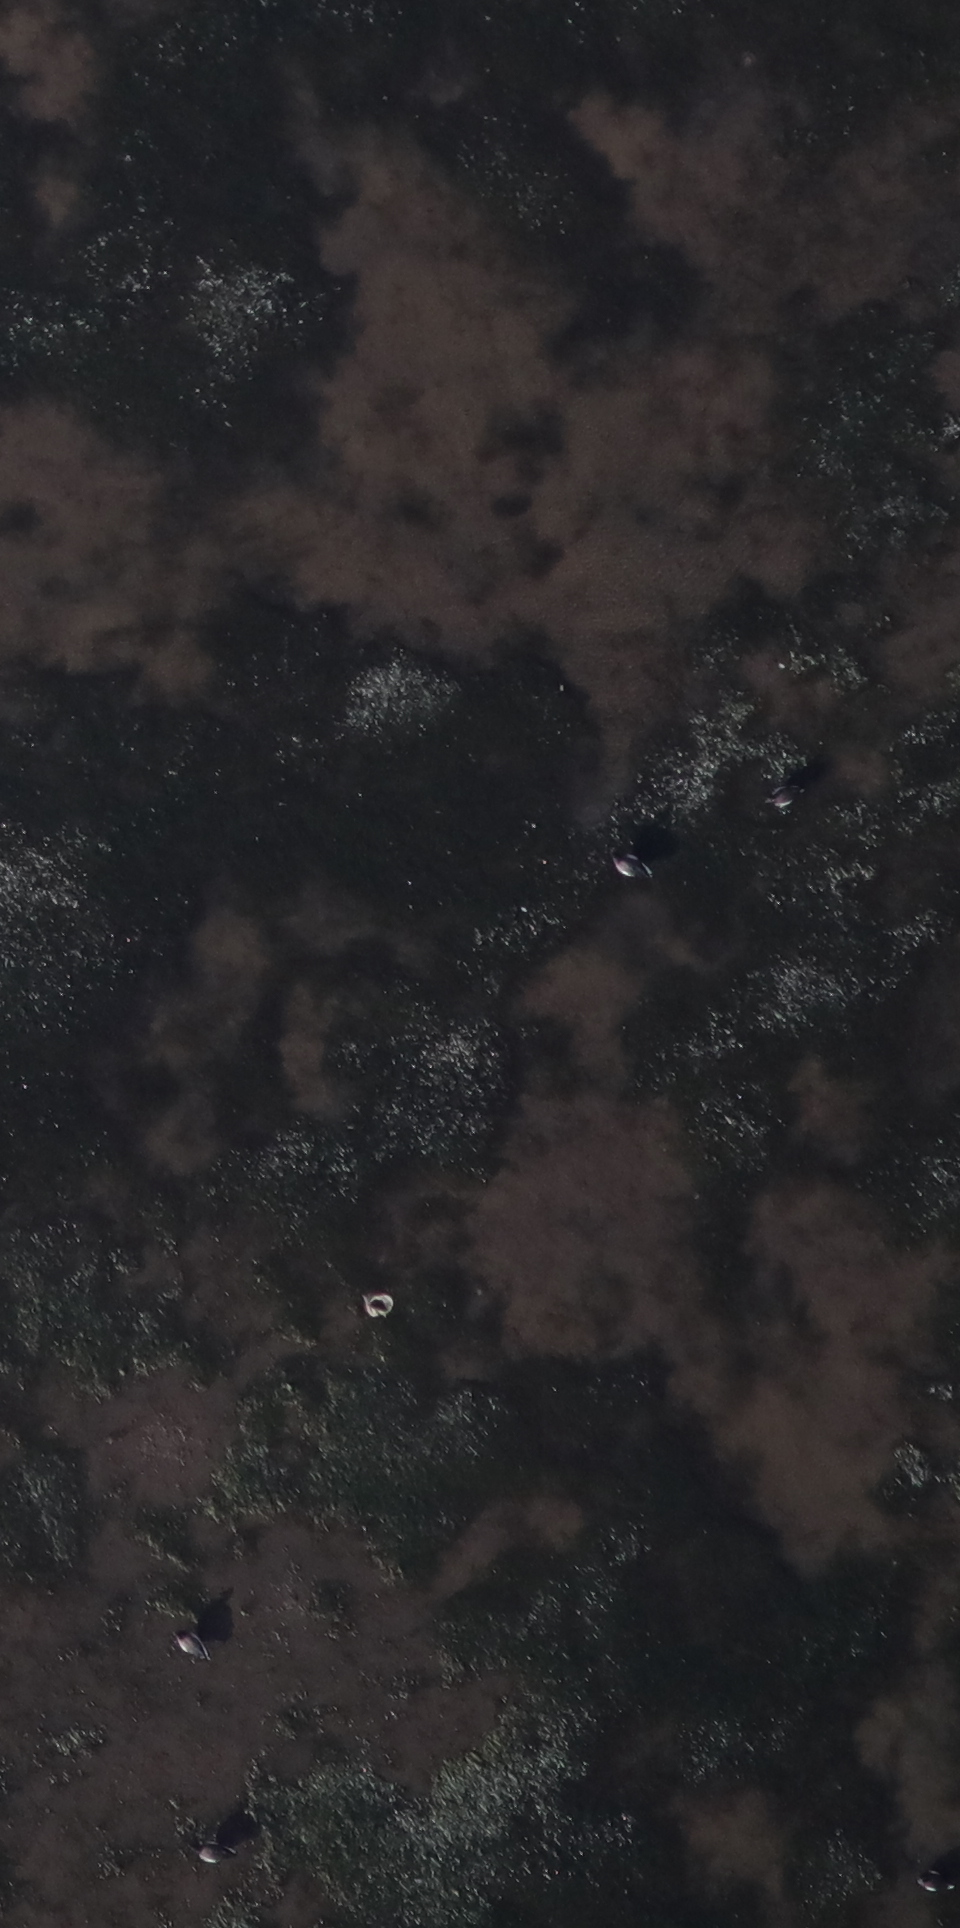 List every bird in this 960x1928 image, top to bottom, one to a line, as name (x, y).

brant (785, 796)
brant (629, 864)
brant (191, 1644)
brant (213, 1852)
brant (936, 1883)